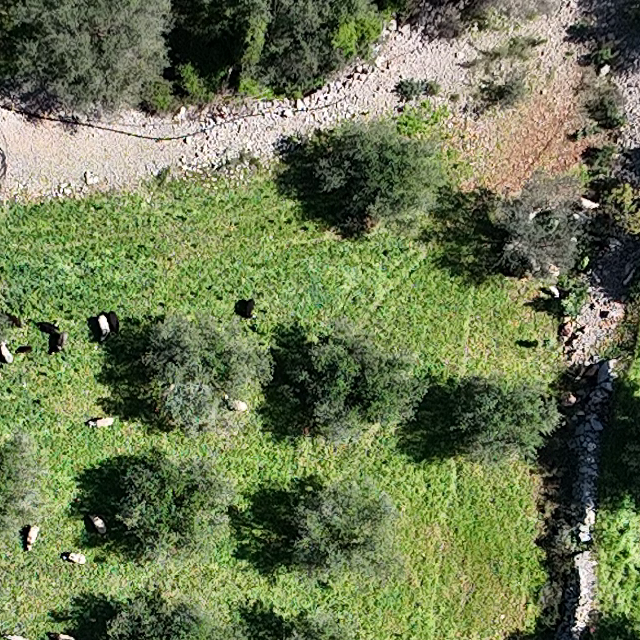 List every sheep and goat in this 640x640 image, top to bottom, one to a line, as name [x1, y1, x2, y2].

sheep [597, 64, 610, 80]
sheep [580, 196, 599, 211]
sheep [528, 208, 542, 221]
sheep [544, 219, 560, 236]
sheep [607, 237, 624, 249]
sheep [567, 238, 578, 259]
sheep [527, 255, 541, 271]
sheep [541, 261, 560, 276]
sheep [622, 268, 637, 287]
sheep [548, 285, 560, 299]
sheep [245, 299, 256, 319]
sheep [106, 311, 121, 336]
sheep [98, 315, 110, 342]
sheep [558, 320, 573, 339]
sheep [38, 321, 60, 333]
sheep [565, 327, 585, 347]
sheep [57, 331, 68, 351]
sheep [0, 341, 14, 364]
sheep [17, 346, 32, 352]
sheep [579, 364, 600, 385]
sheep [224, 394, 248, 411]
sheep [557, 404, 578, 420]
sheep [89, 418, 115, 428]
sheep [92, 515, 107, 535]
sheep [27, 524, 40, 552]
sheep [61, 552, 87, 565]
sheep [2, 634, 30, 639]
sheep [57, 634, 77, 639]